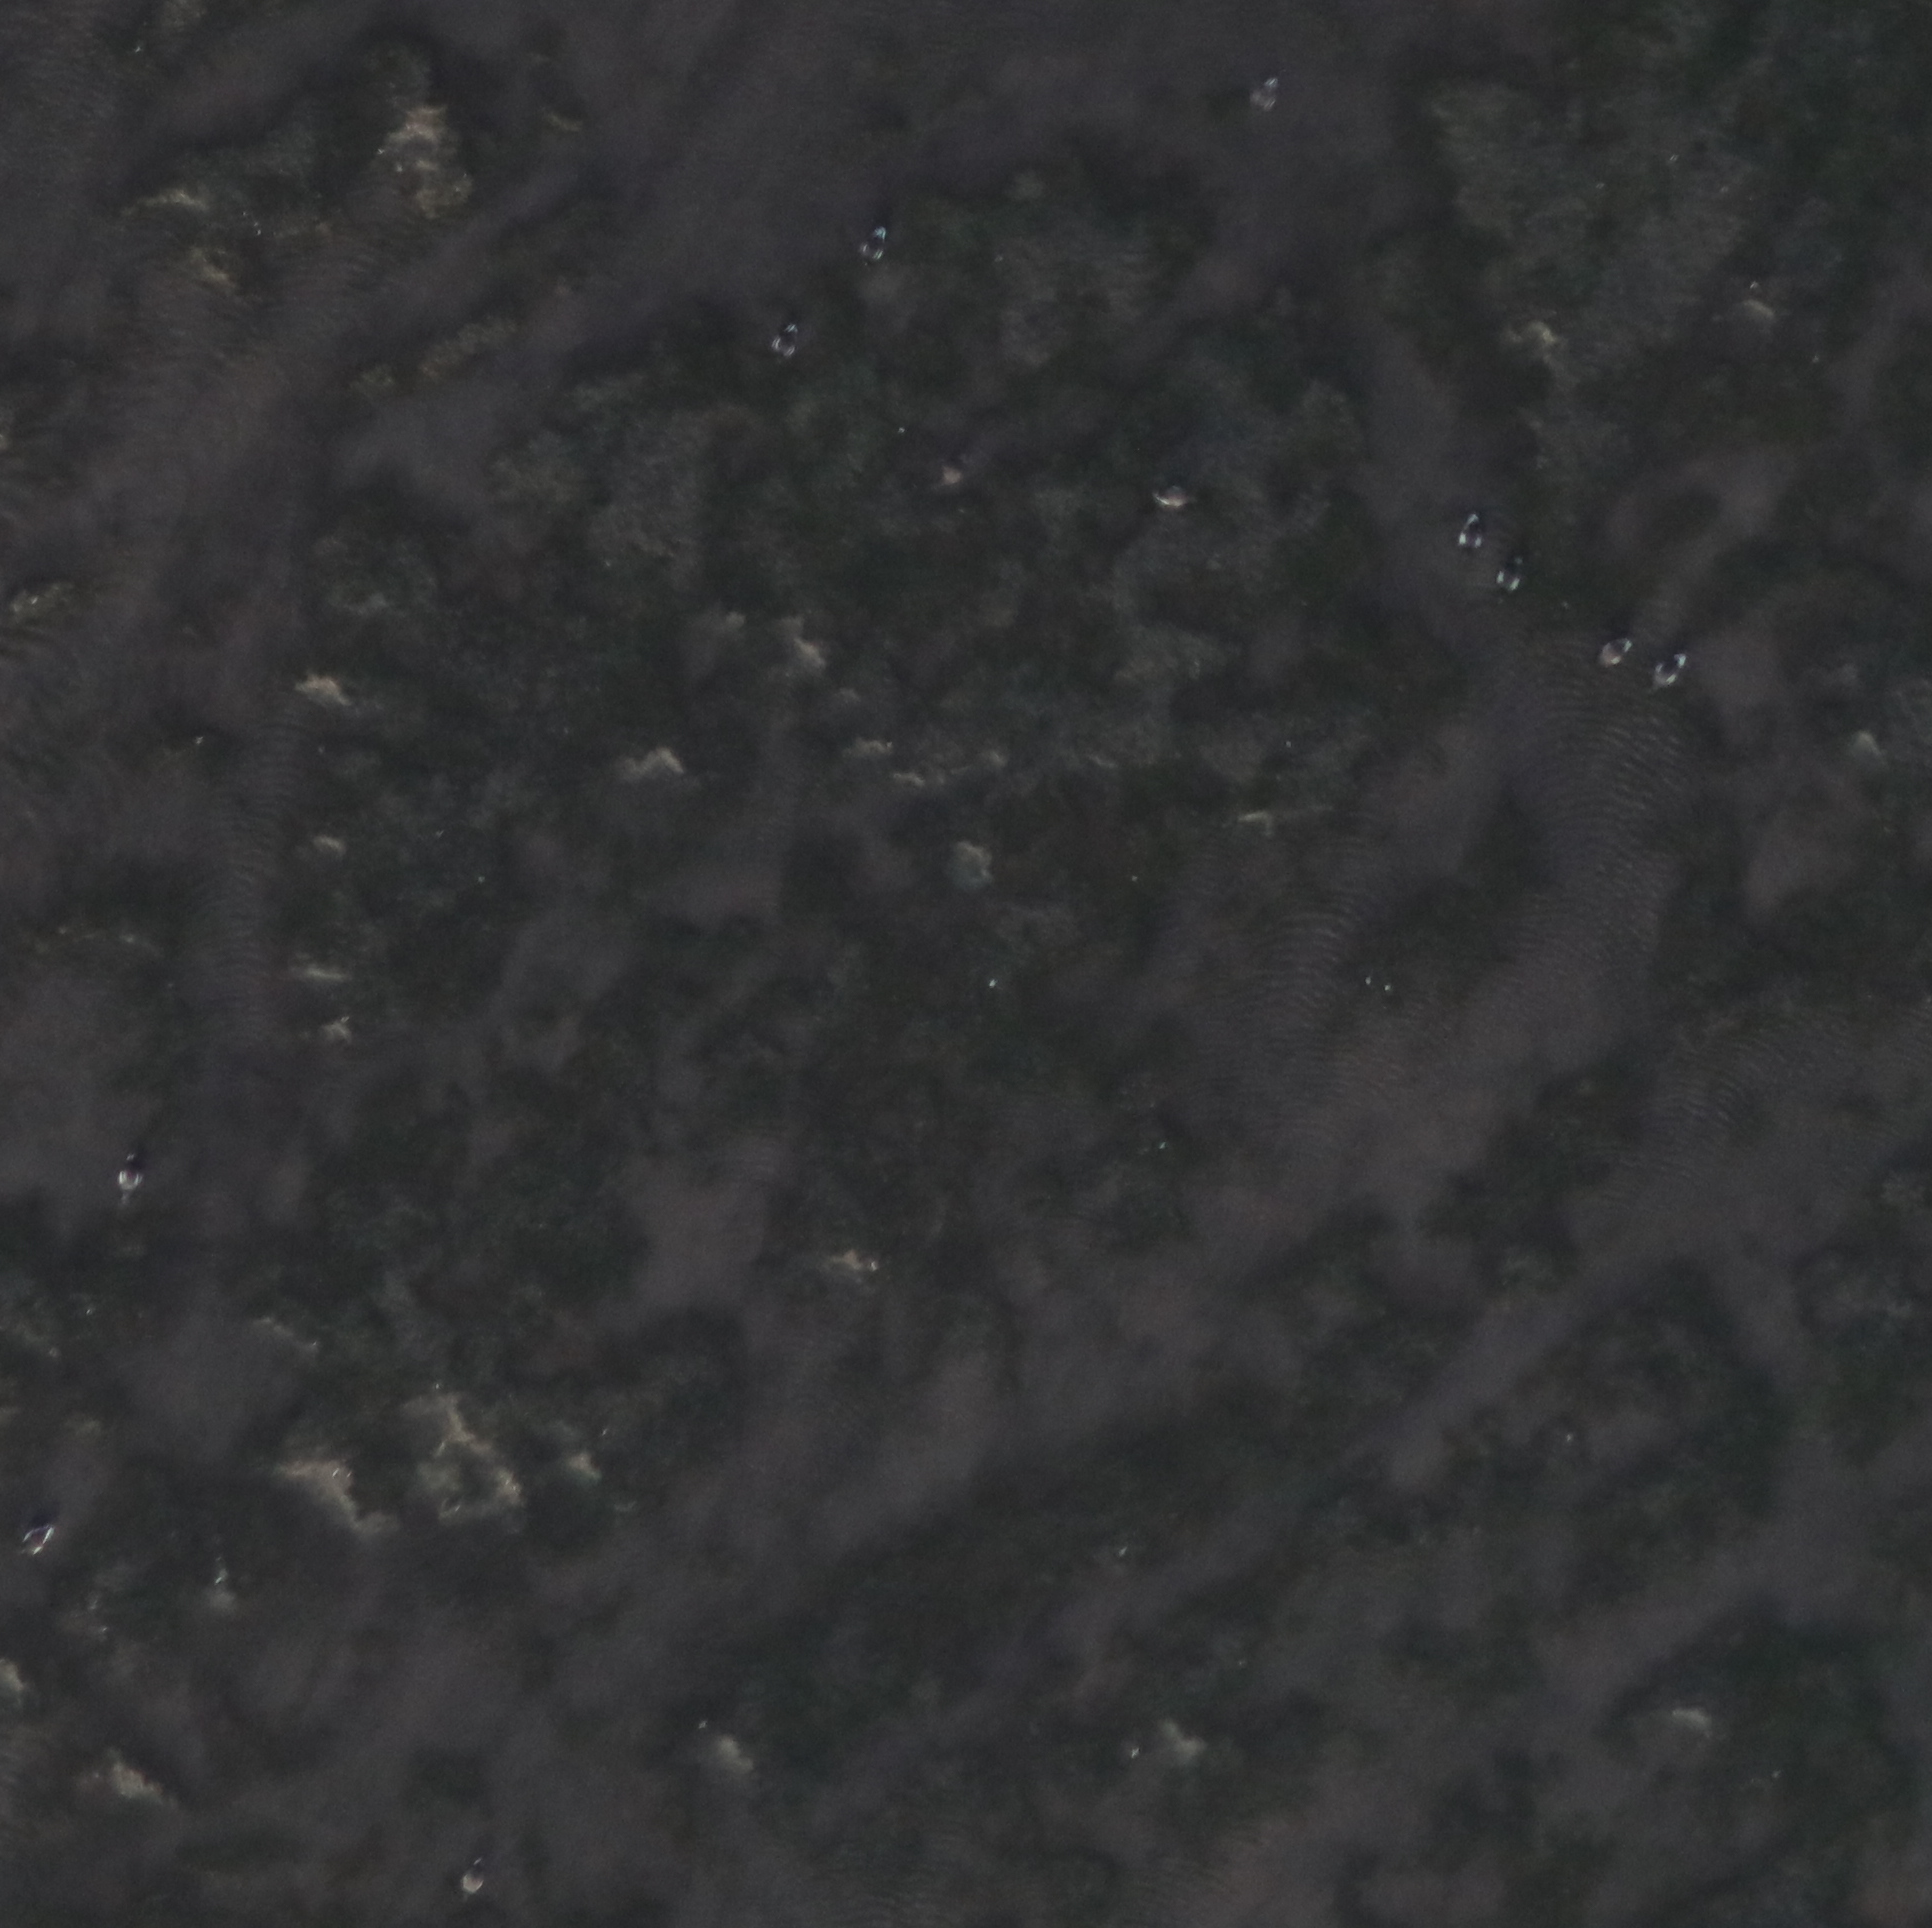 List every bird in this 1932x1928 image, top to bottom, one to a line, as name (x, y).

brant (1268, 95)
brant (876, 253)
brant (786, 340)
brant (1176, 498)
brant (1472, 533)
brant (1515, 583)
brant (1615, 649)
brant (1671, 666)
brant (131, 1178)
brant (36, 1537)
brant (473, 1880)